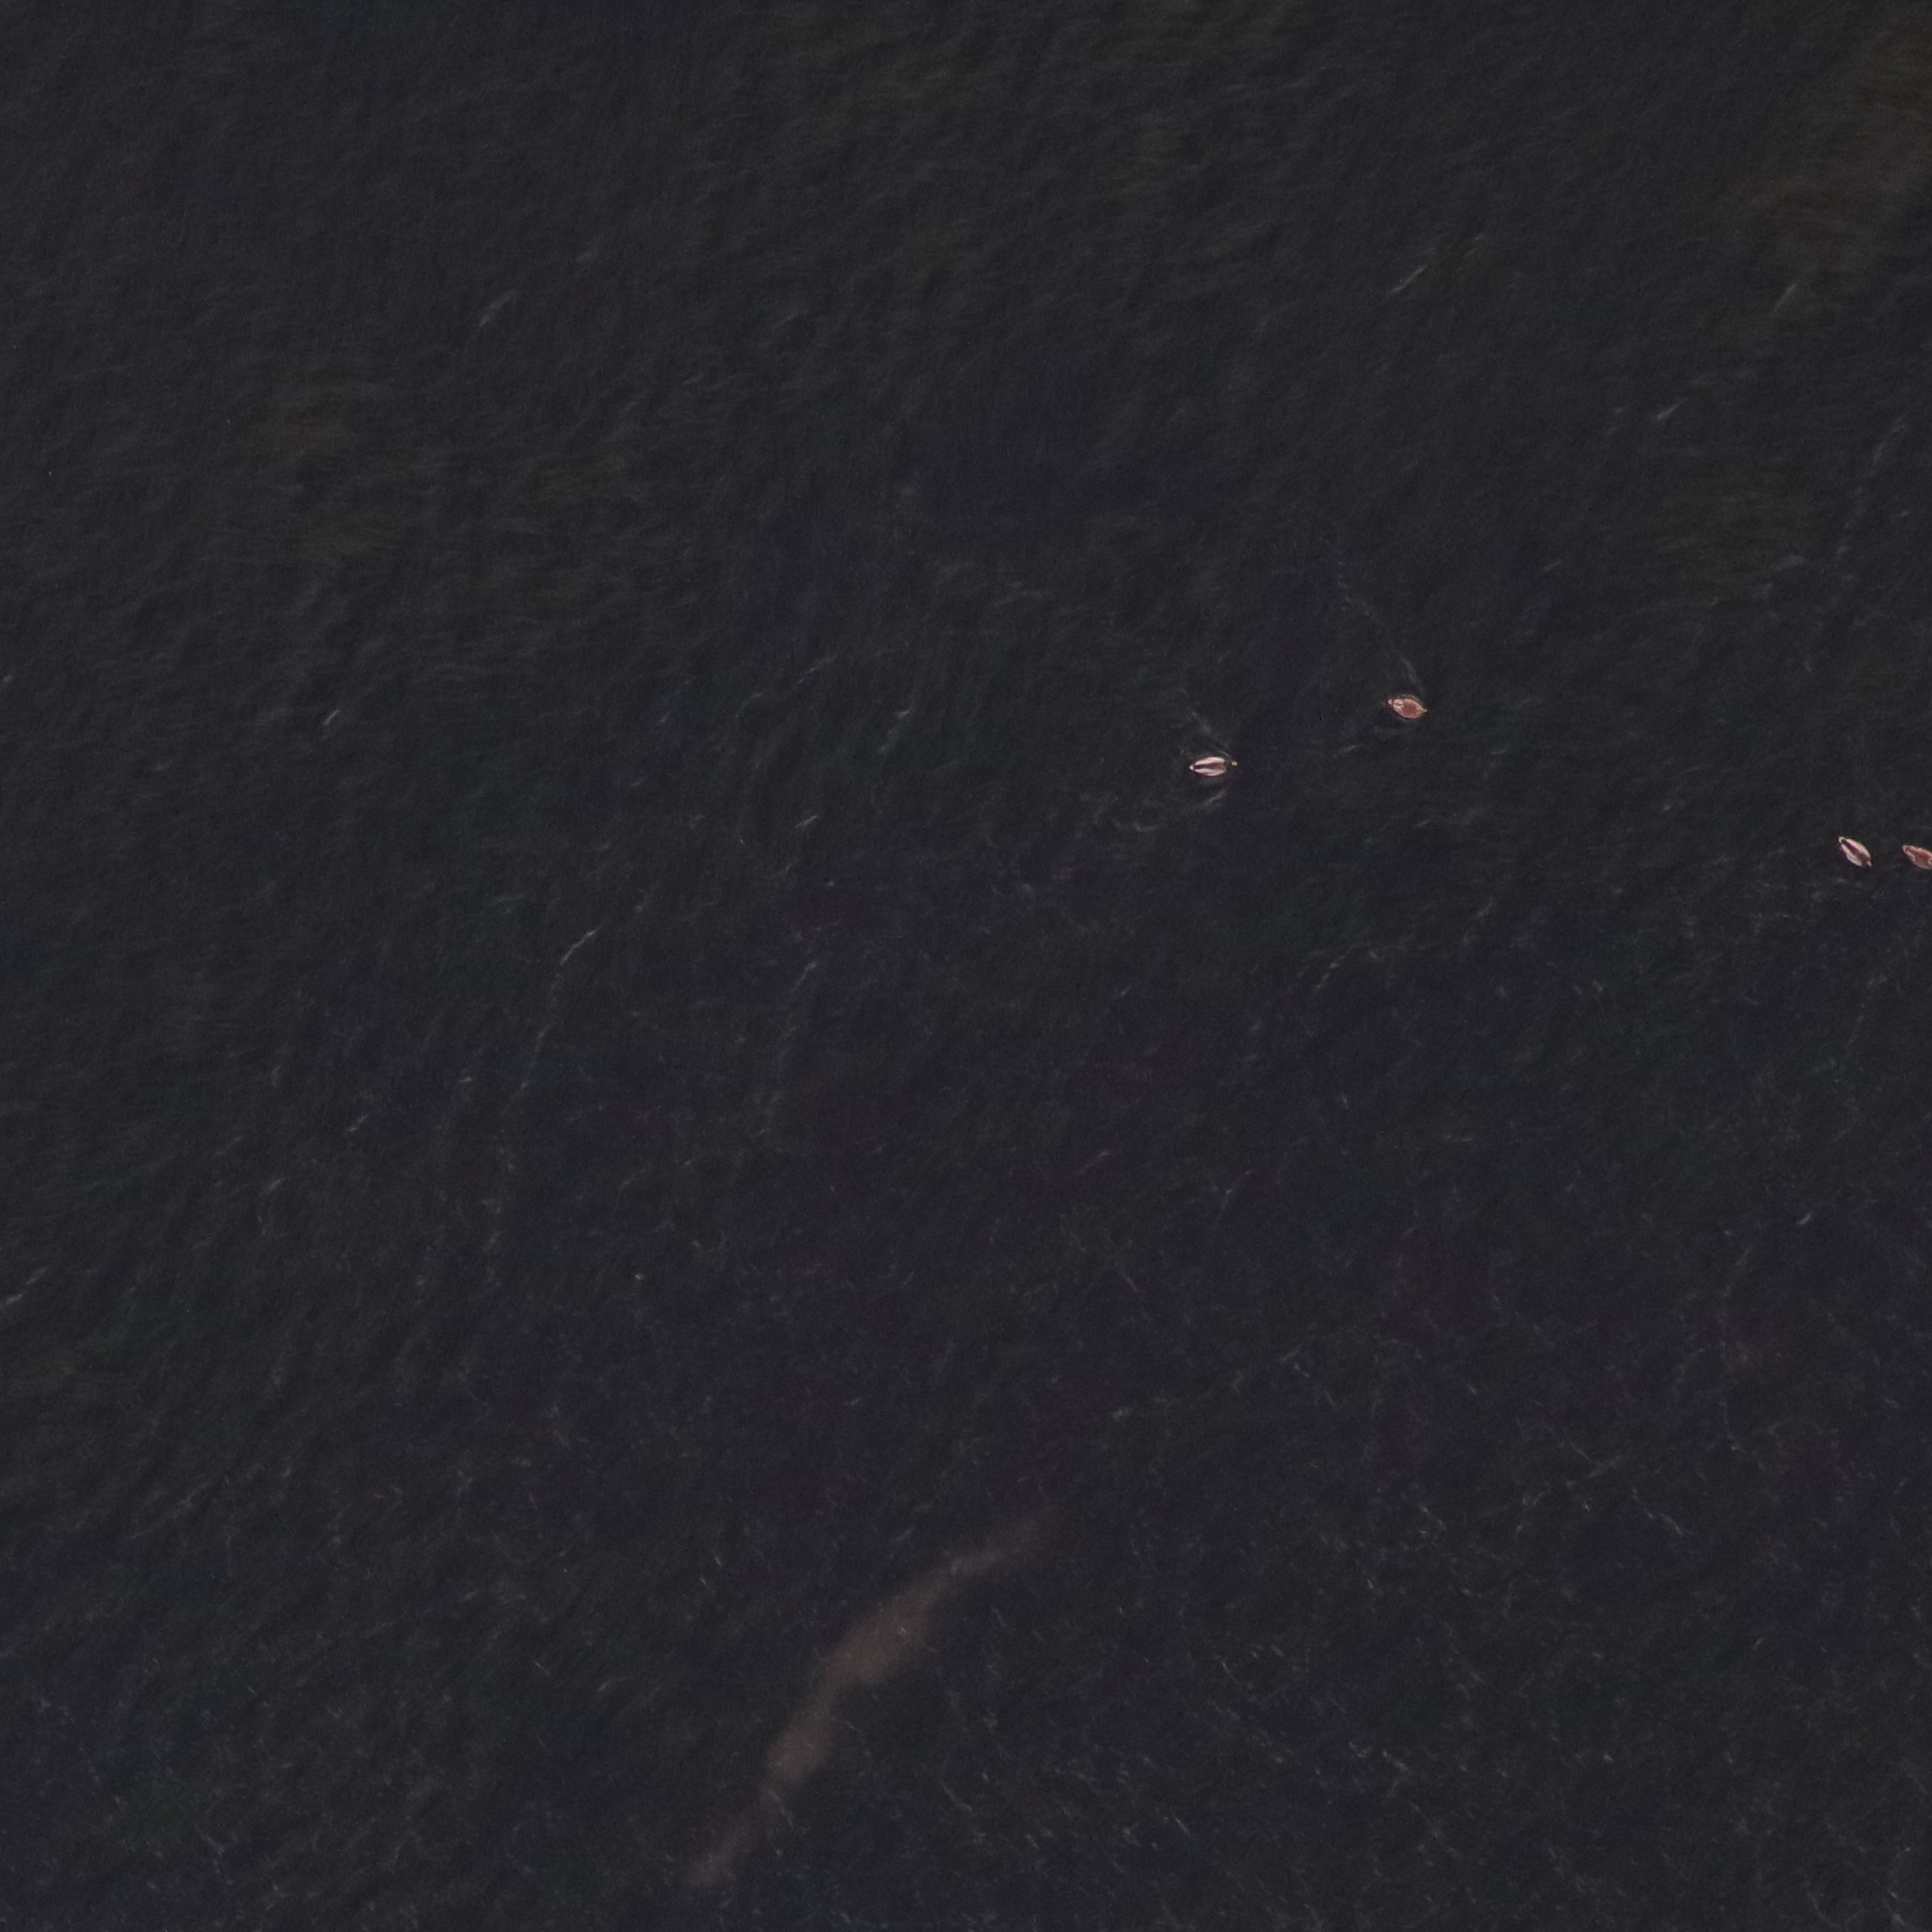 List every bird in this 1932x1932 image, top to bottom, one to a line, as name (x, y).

other bird (1403, 709)
other bird (1212, 762)
other bird (1856, 854)
other bird (1916, 856)